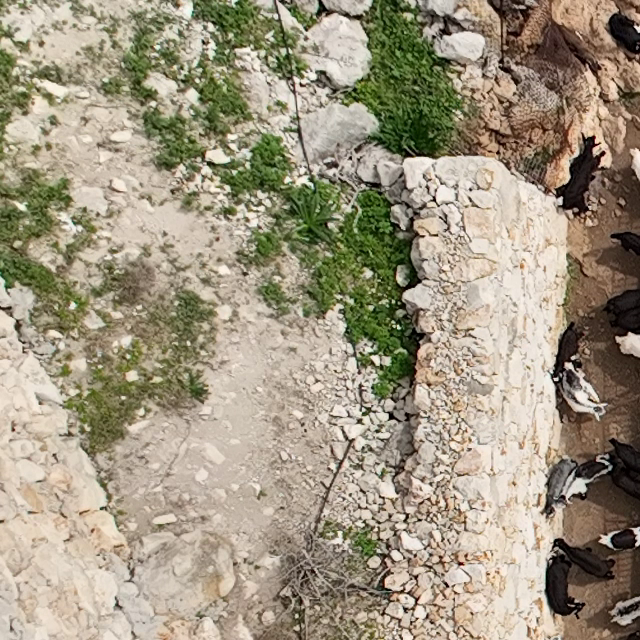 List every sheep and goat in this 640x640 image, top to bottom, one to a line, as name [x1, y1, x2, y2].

goat [607, 12, 639, 52]
goat [553, 23, 603, 76]
goat [562, 136, 599, 209]
goat [629, 149, 639, 201]
goat [608, 234, 639, 264]
goat [605, 291, 639, 312]
goat [609, 310, 639, 328]
goat [553, 325, 583, 378]
goat [616, 332, 639, 374]
goat [558, 372, 606, 420]
goat [610, 438, 639, 487]
goat [556, 456, 611, 505]
goat [541, 457, 577, 518]
goat [609, 467, 639, 512]
goat [598, 526, 639, 551]
goat [553, 540, 616, 580]
goat [545, 555, 586, 620]
goat [608, 581, 639, 628]
goat [610, 635, 639, 639]